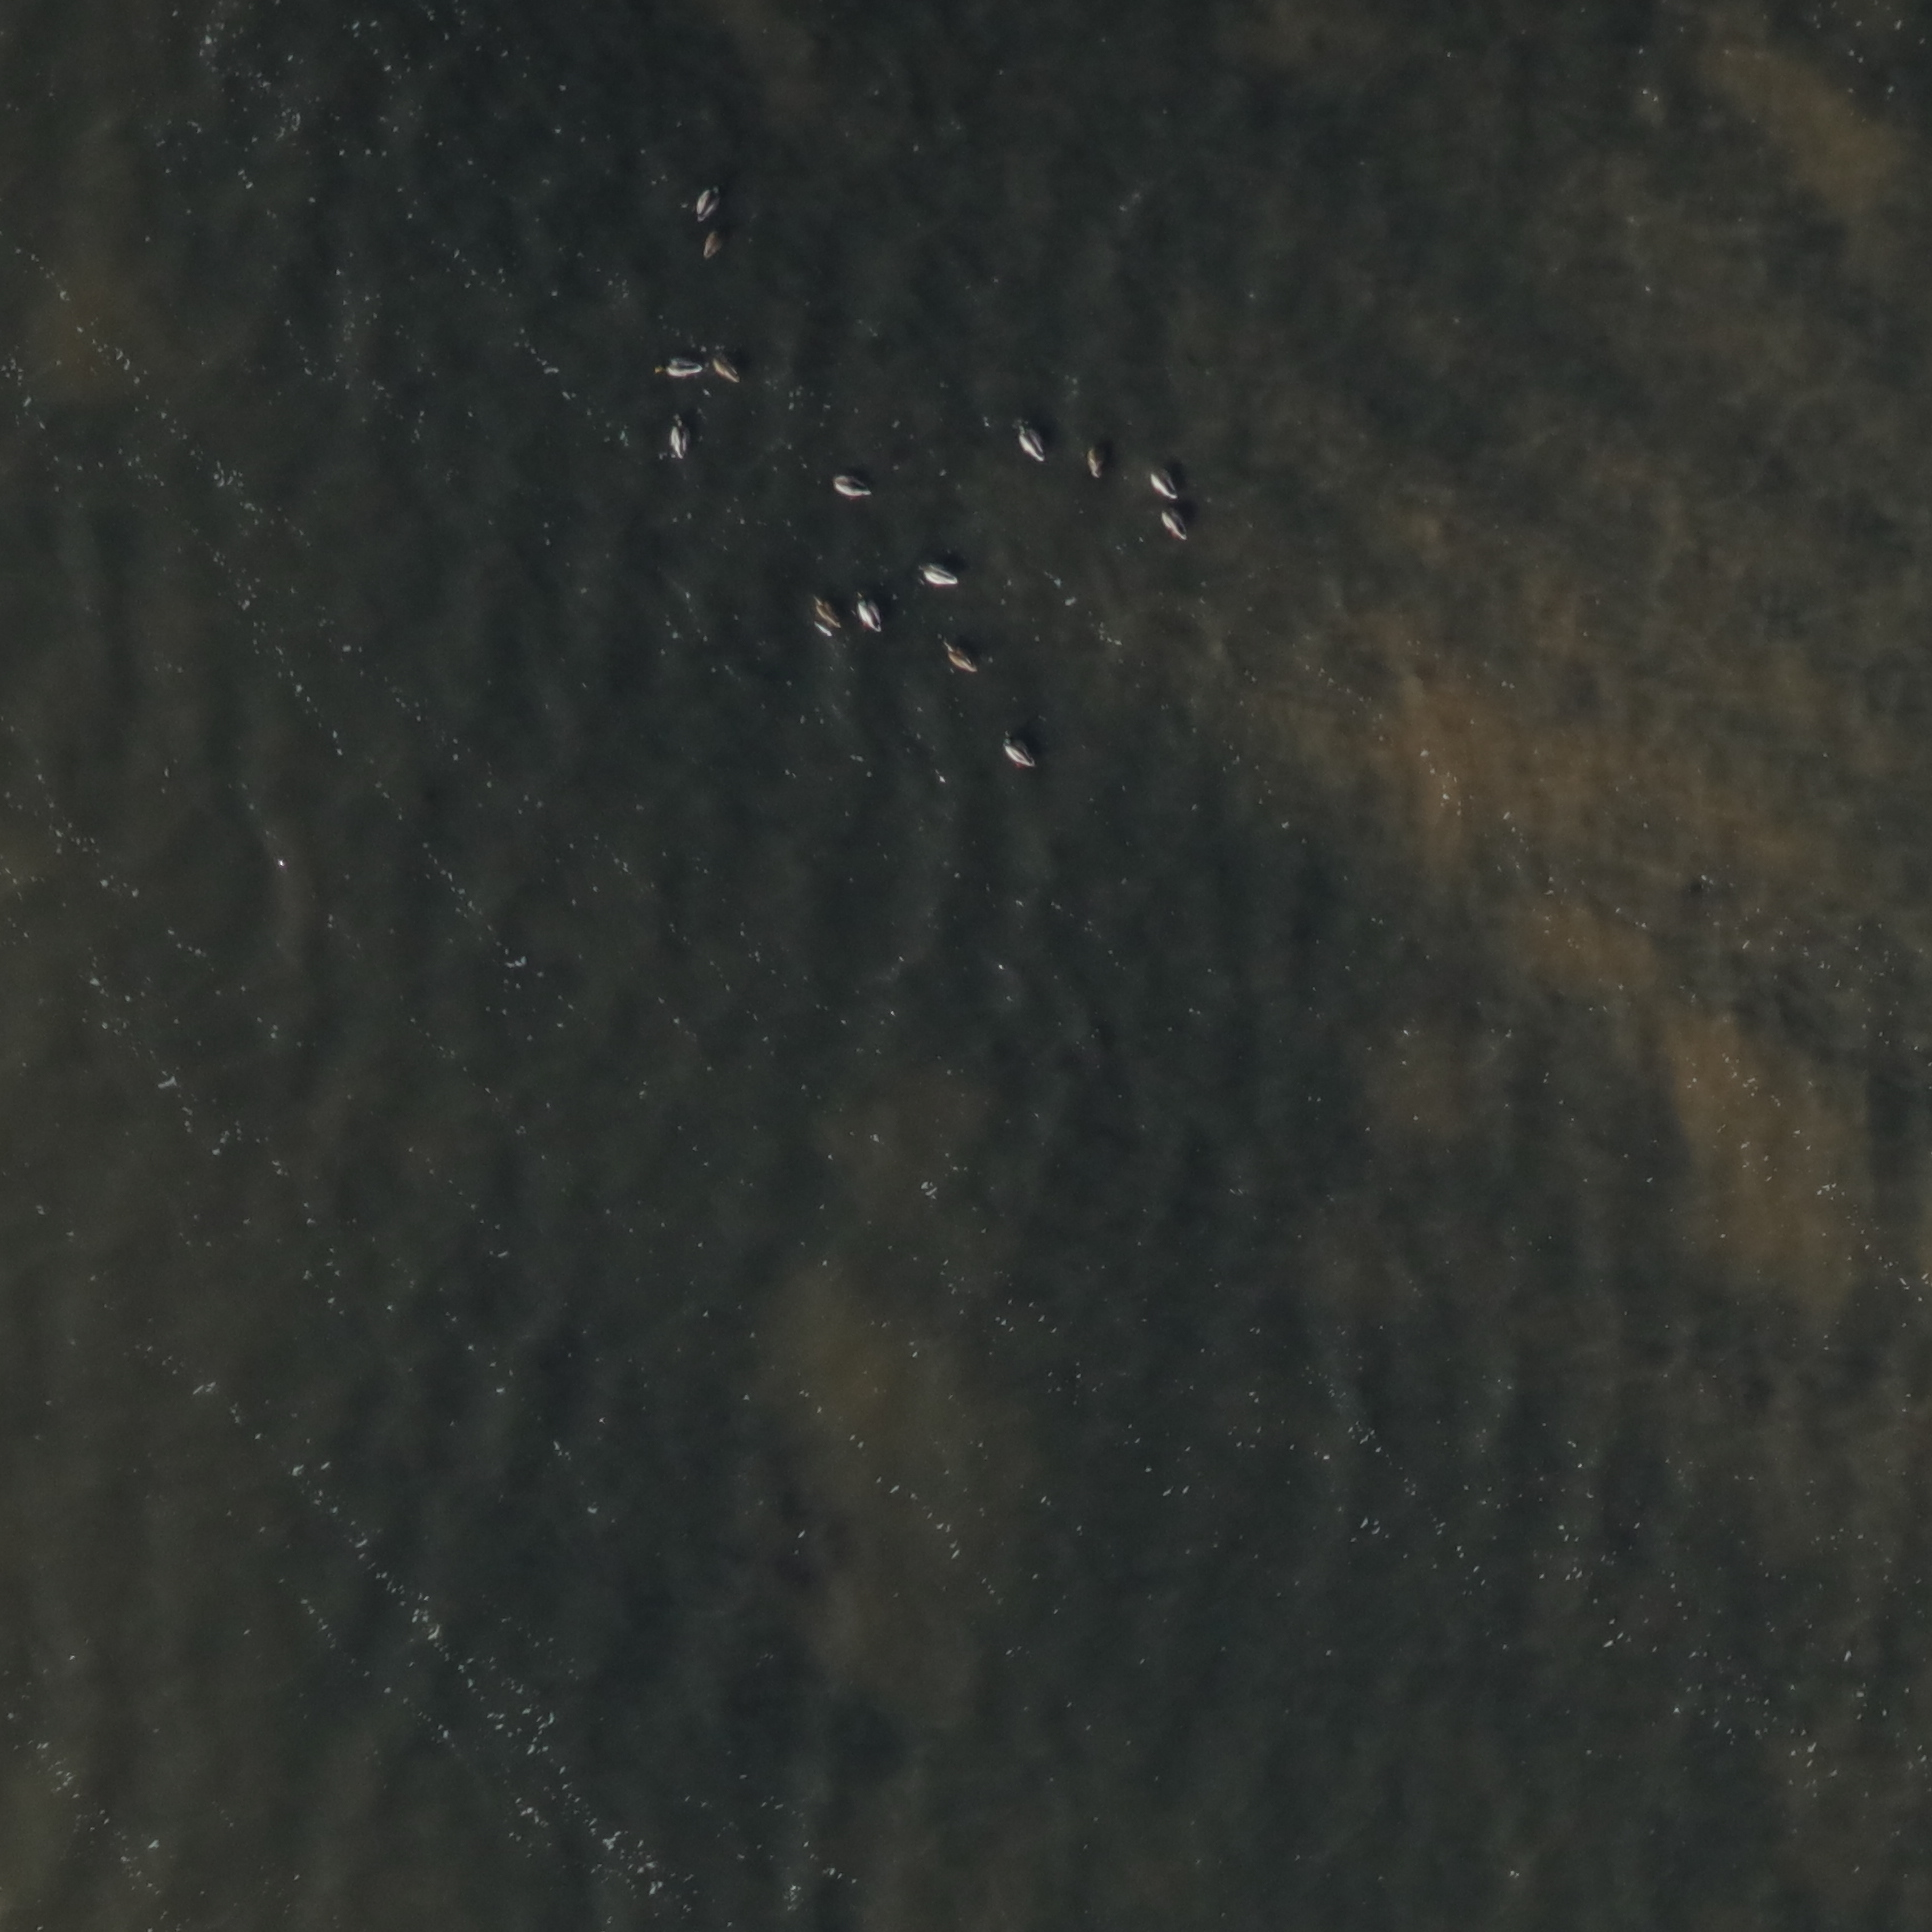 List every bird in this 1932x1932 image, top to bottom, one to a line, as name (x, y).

other bird (708, 205)
other bird (712, 241)
other bird (686, 367)
other bird (727, 371)
other bird (681, 440)
other bird (1033, 447)
other bird (1096, 459)
other bird (1164, 485)
other bird (851, 486)
other bird (1179, 527)
other bird (940, 573)
other bird (825, 612)
other bird (870, 615)
other bird (963, 657)
other bird (1018, 751)